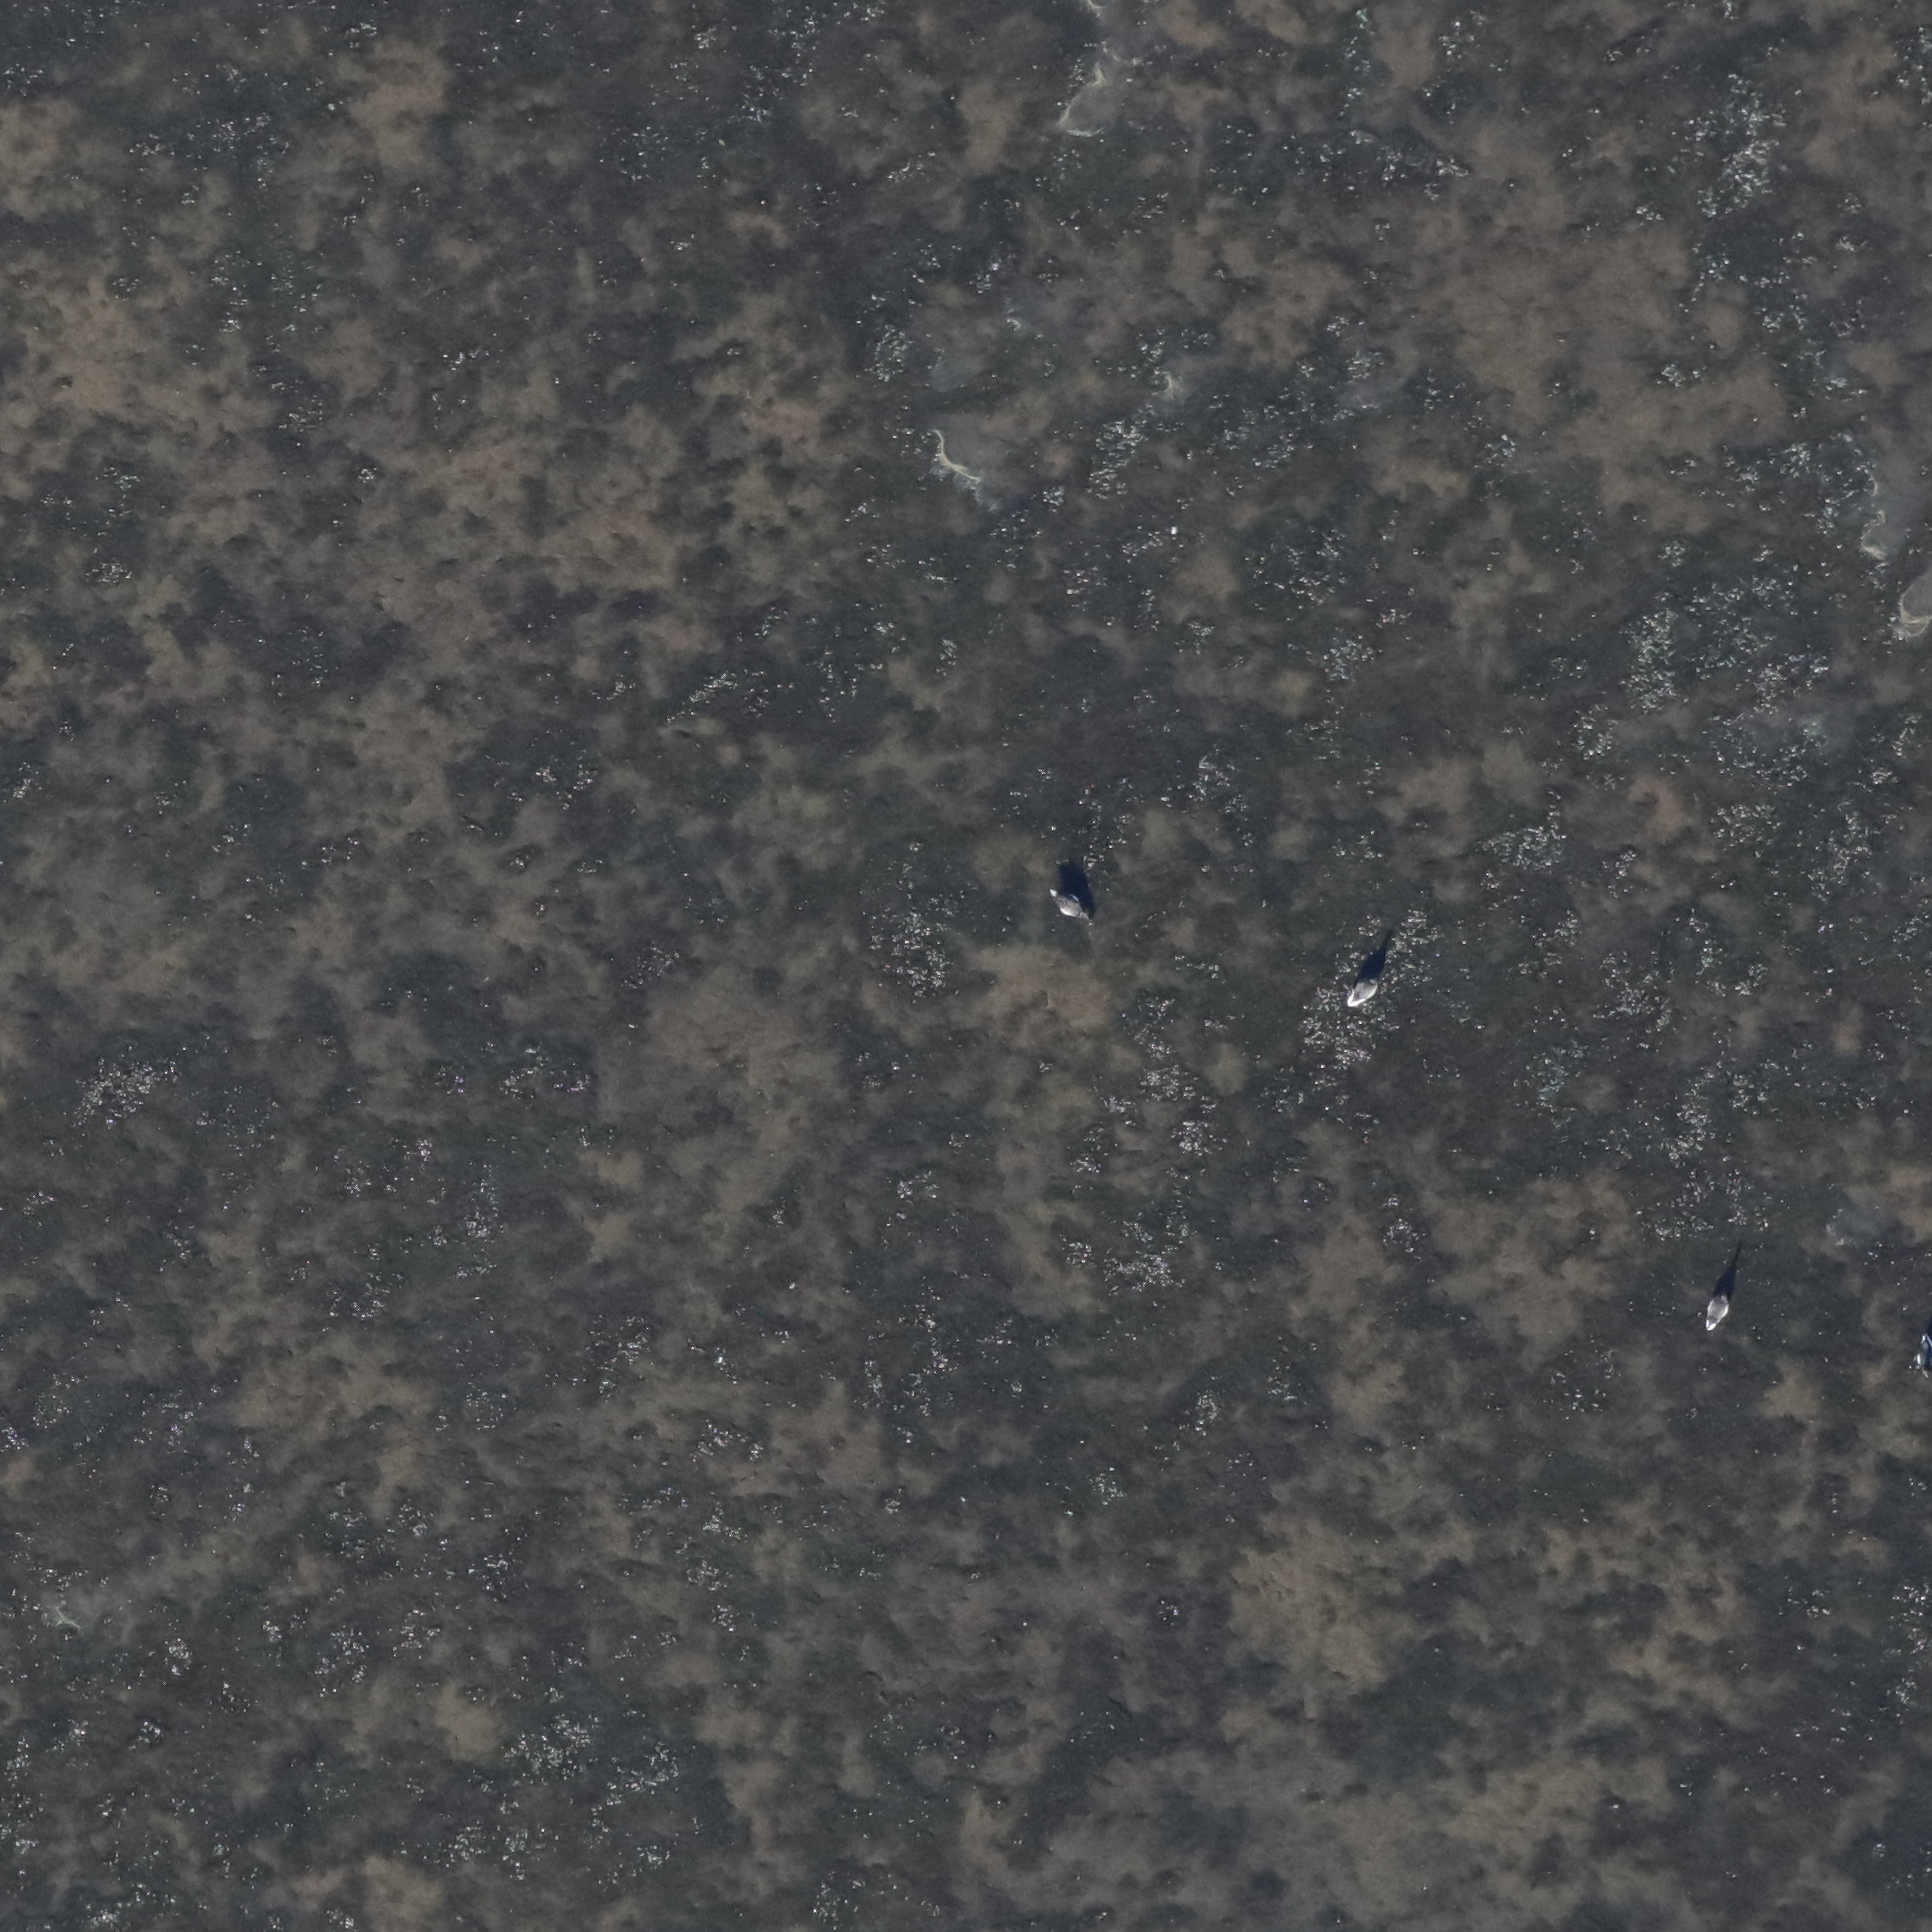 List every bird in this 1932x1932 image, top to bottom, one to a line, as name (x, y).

brant (1071, 905)
brant (1364, 993)
brant (1717, 1309)
brant (1927, 1354)